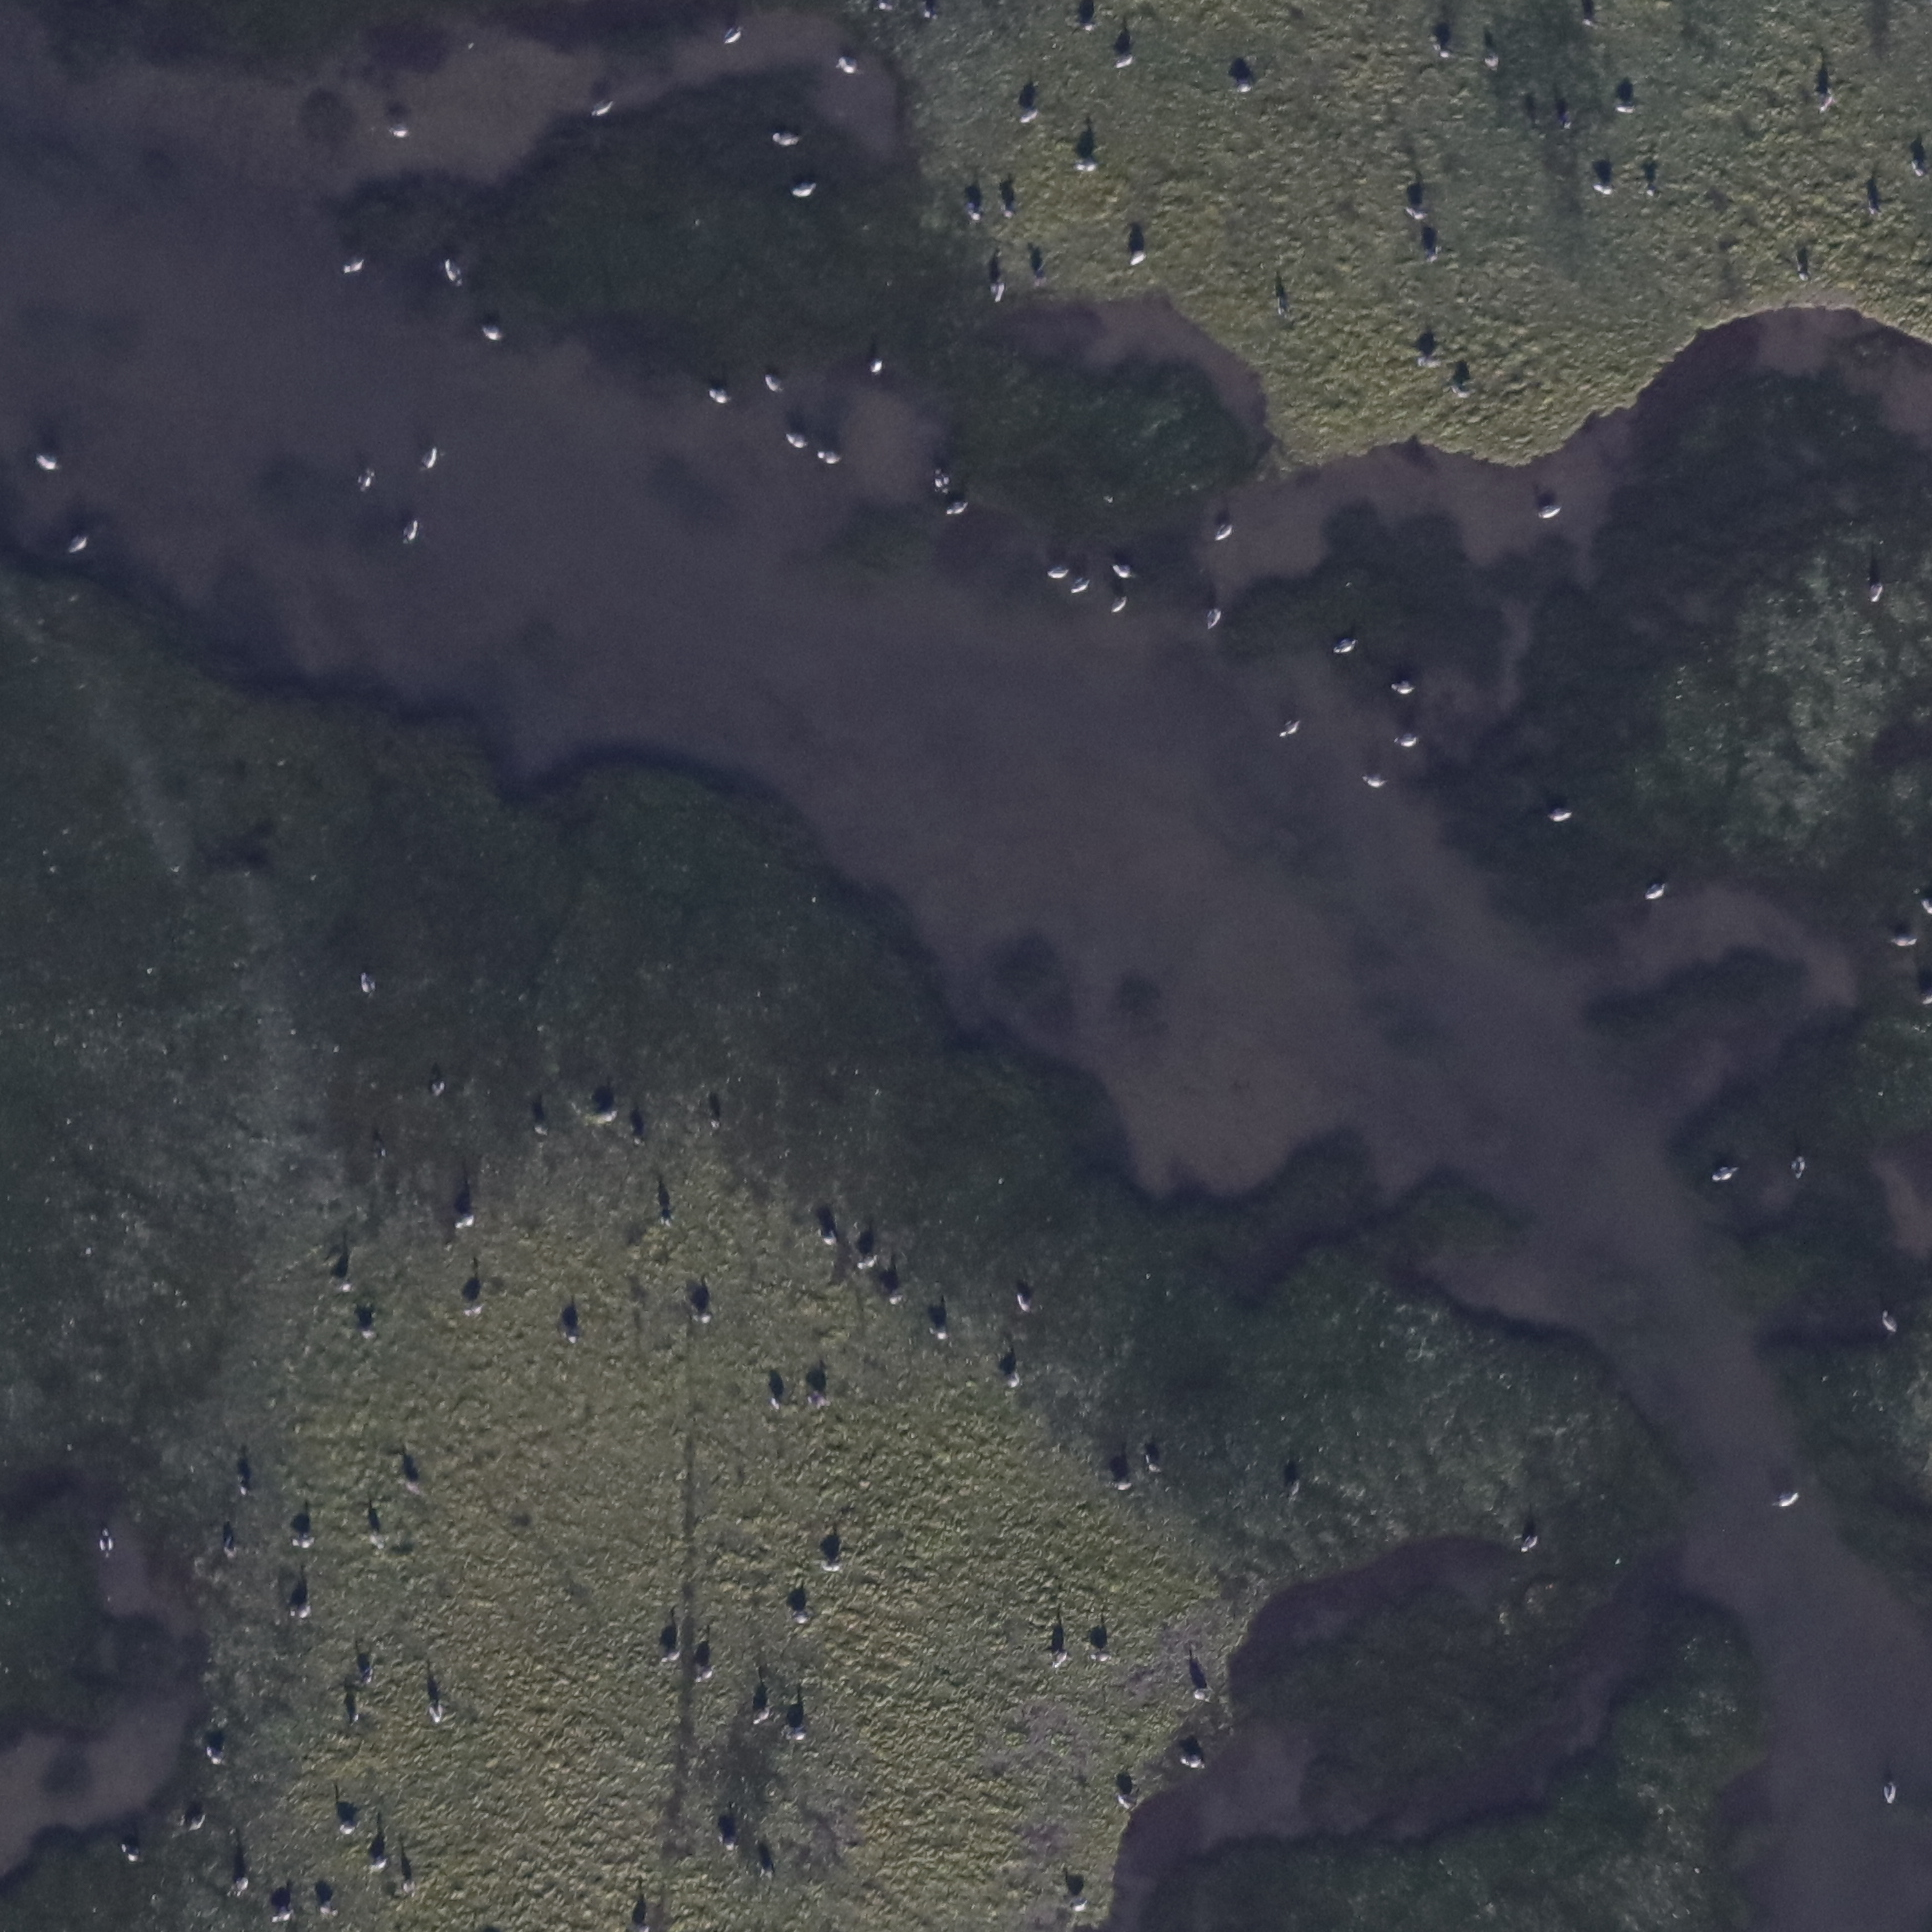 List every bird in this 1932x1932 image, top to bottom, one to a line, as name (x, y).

brant (921, 9)
brant (1594, 16)
brant (1095, 18)
brant (726, 39)
brant (1449, 50)
brant (1122, 62)
brant (1495, 62)
brant (844, 64)
brant (1241, 83)
brant (1031, 100)
brant (1815, 100)
brant (1635, 105)
brant (597, 107)
brant (1584, 114)
brant (392, 132)
brant (786, 132)
brant (1090, 159)
brant (1921, 165)
brant (1606, 182)
brant (1651, 189)
brant (1011, 192)
brant (805, 193)
brant (1878, 196)
brant (967, 205)
brant (1421, 213)
brant (1434, 256)
brant (1139, 259)
brant (347, 266)
brant (470, 270)
brant (1804, 271)
brant (1039, 277)
brant (1004, 289)
brant (1287, 295)
brant (499, 333)
brant (1439, 362)
brant (881, 369)
brant (1471, 388)
brant (774, 391)
brant (732, 402)
brant (806, 439)
brant (429, 461)
brant (47, 464)
brant (844, 468)
brant (942, 479)
brant (355, 481)
brant (956, 501)
brant (1549, 520)
brant (1220, 528)
brant (419, 538)
brant (70, 550)
brant (1127, 568)
brant (1063, 578)
brant (1085, 591)
brant (1869, 596)
brant (1118, 612)
brant (1214, 618)
brant (1354, 648)
brant (1406, 686)
brant (1293, 730)
brant (1402, 736)
brant (1377, 776)
brant (1556, 806)
brant (1653, 893)
brant (1901, 938)
brant (366, 988)
brant (1930, 997)
brant (429, 1085)
brant (616, 1124)
brant (720, 1125)
brant (650, 1135)
brant (540, 1137)
brant (383, 1154)
brant (1790, 1166)
brant (1715, 1174)
brant (664, 1221)
brant (475, 1225)
brant (826, 1234)
brant (866, 1263)
brant (348, 1279)
brant (895, 1296)
brant (1025, 1304)
brant (475, 1310)
brant (693, 1317)
brant (1894, 1319)
brant (361, 1337)
brant (948, 1338)
brant (575, 1342)
brant (1010, 1377)
brant (774, 1406)
brant (826, 1406)
brant (1151, 1470)
brant (1124, 1481)
brant (241, 1483)
brant (1296, 1485)
brant (409, 1488)
brant (1798, 1501)
brant (299, 1535)
brant (1533, 1541)
brant (384, 1542)
brant (116, 1548)
brant (232, 1549)
brant (835, 1561)
brant (305, 1603)
brant (793, 1621)
brant (673, 1648)
brant (1062, 1650)
brant (1108, 1662)
brant (370, 1671)
brant (713, 1676)
brant (1208, 1692)
brant (443, 1708)
brant (359, 1709)
brant (764, 1715)
brant (799, 1740)
brant (220, 1746)
brant (1183, 1770)
brant (1124, 1794)
brant (1886, 1800)
brant (197, 1819)
brant (354, 1831)
brant (722, 1838)
brant (135, 1855)
brant (767, 1862)
brant (380, 1863)
brant (407, 1879)
brant (240, 1891)
brant (1081, 1902)
brant (319, 1910)
brant (286, 1924)